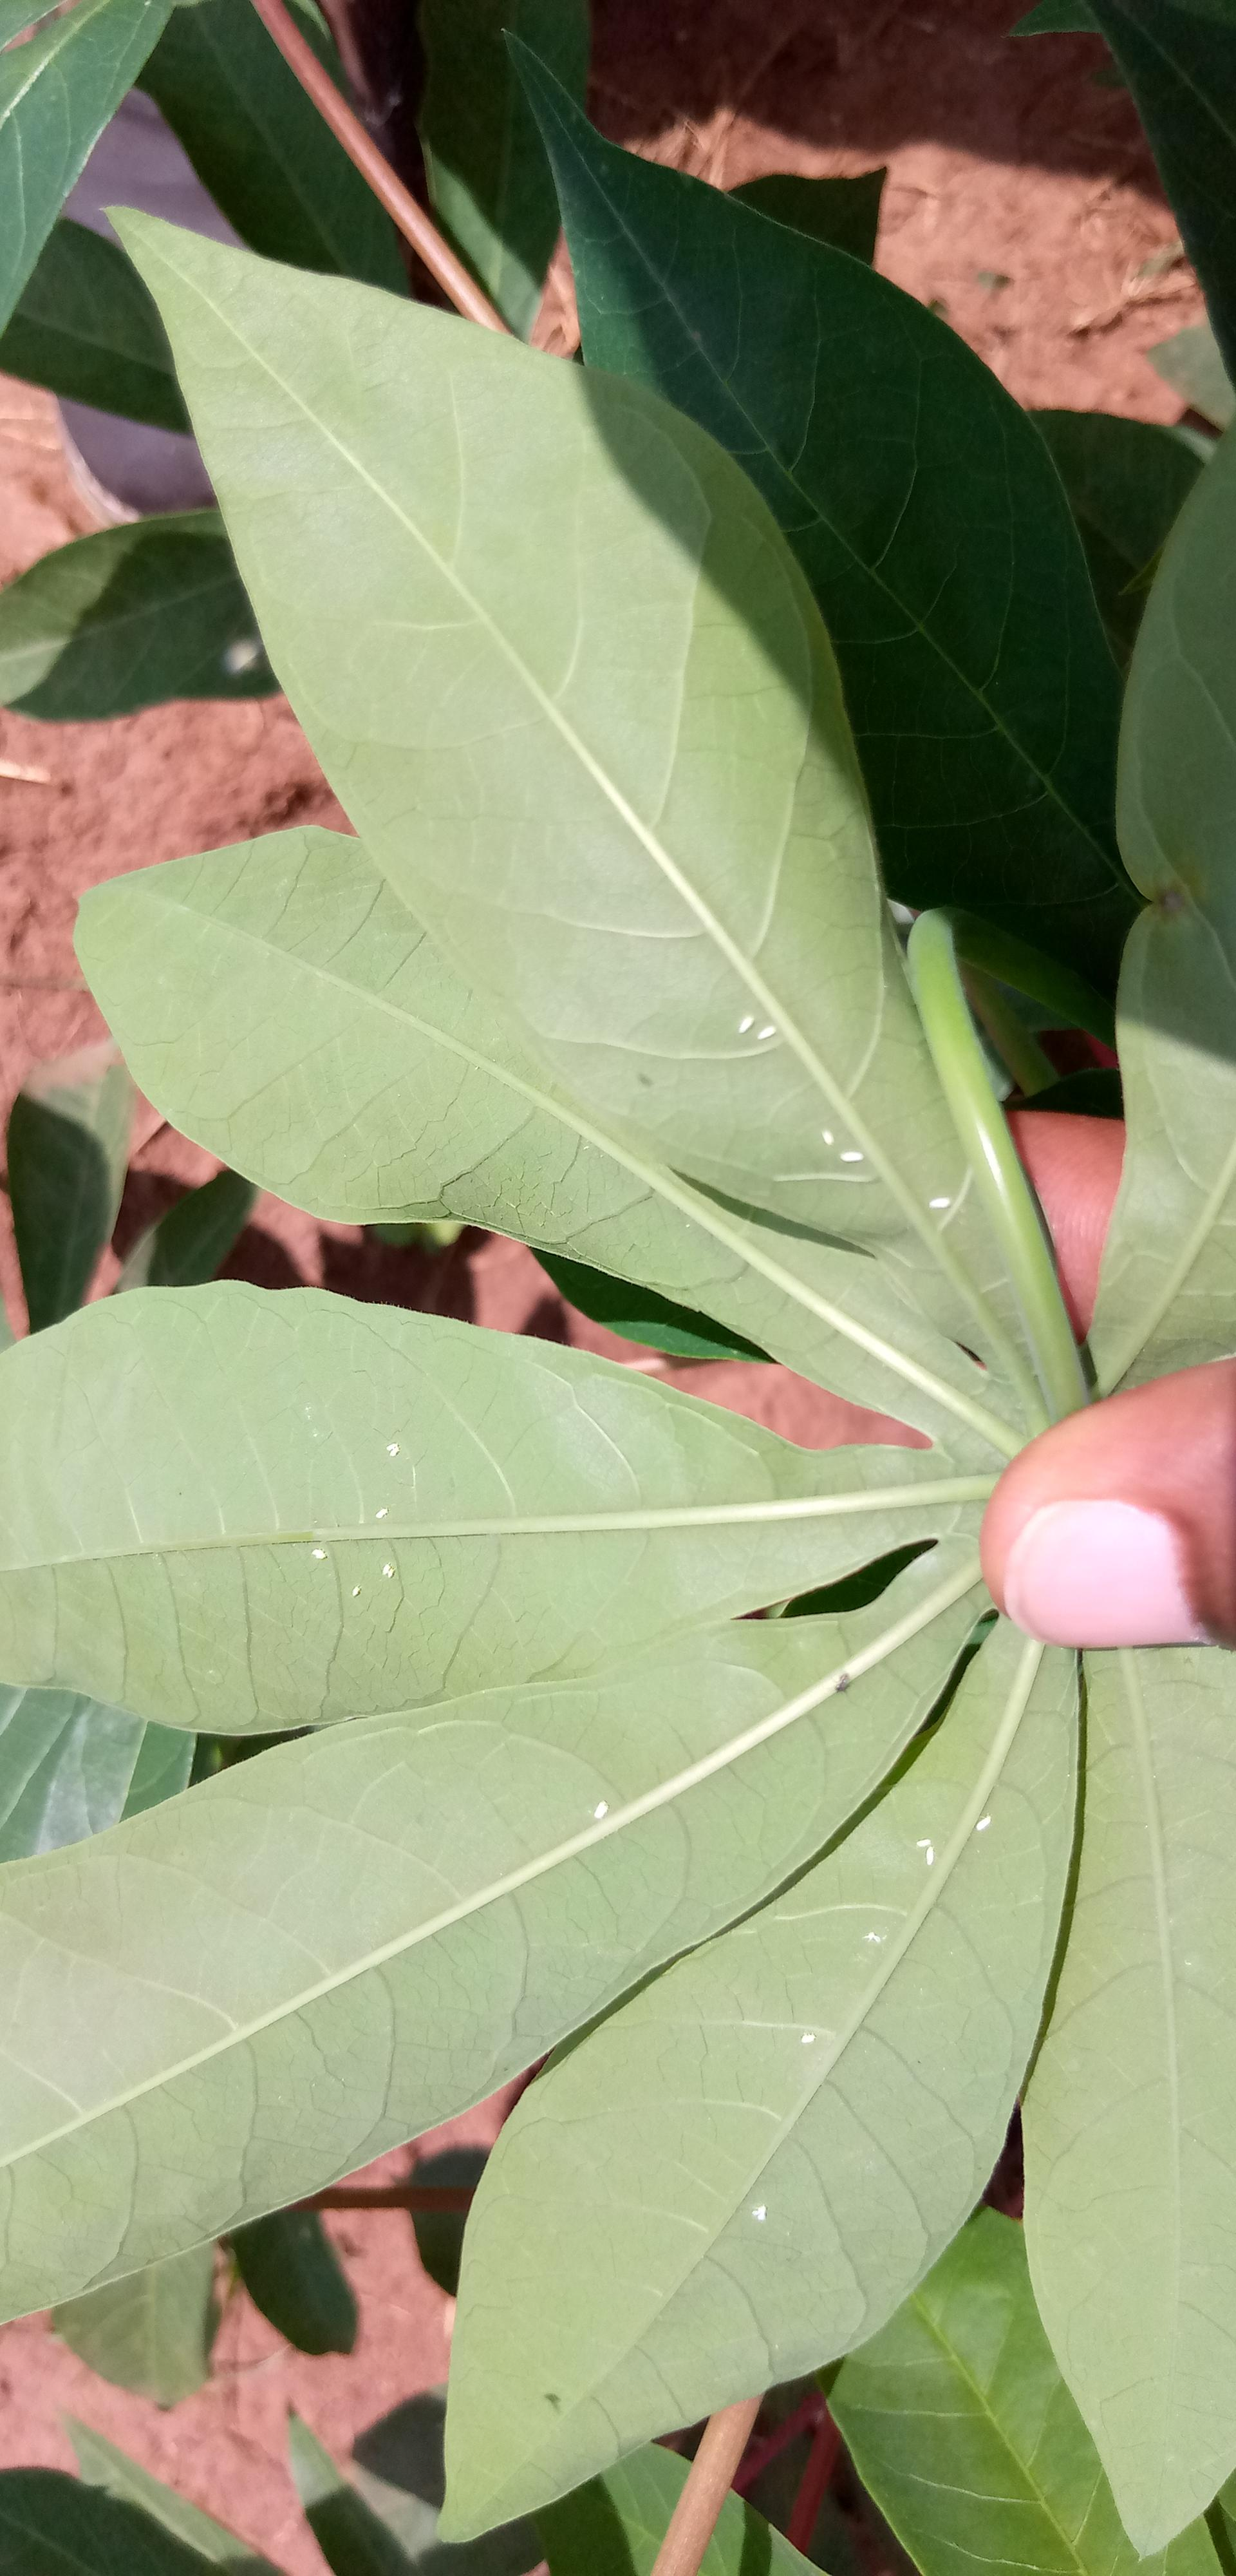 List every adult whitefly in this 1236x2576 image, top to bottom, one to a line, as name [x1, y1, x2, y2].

whitefly [733, 1011, 767, 1035]
whitefly [753, 1018, 788, 1059]
whitefly [798, 1121, 838, 1155]
whitefly [831, 1145, 883, 1176]
whitefly [922, 1176, 957, 1221]
whitefly [375, 1419, 407, 1462]
whitefly [373, 1501, 402, 1531]
whitefly [302, 1522, 328, 1569]
whitefly [375, 1553, 409, 1584]
whitefly [333, 1572, 371, 1622]
whitefly [578, 1789, 619, 1827]
whitefly [957, 1803, 1000, 1851]
whitefly [900, 1839, 948, 1872]
whitefly [786, 2016, 824, 2049]